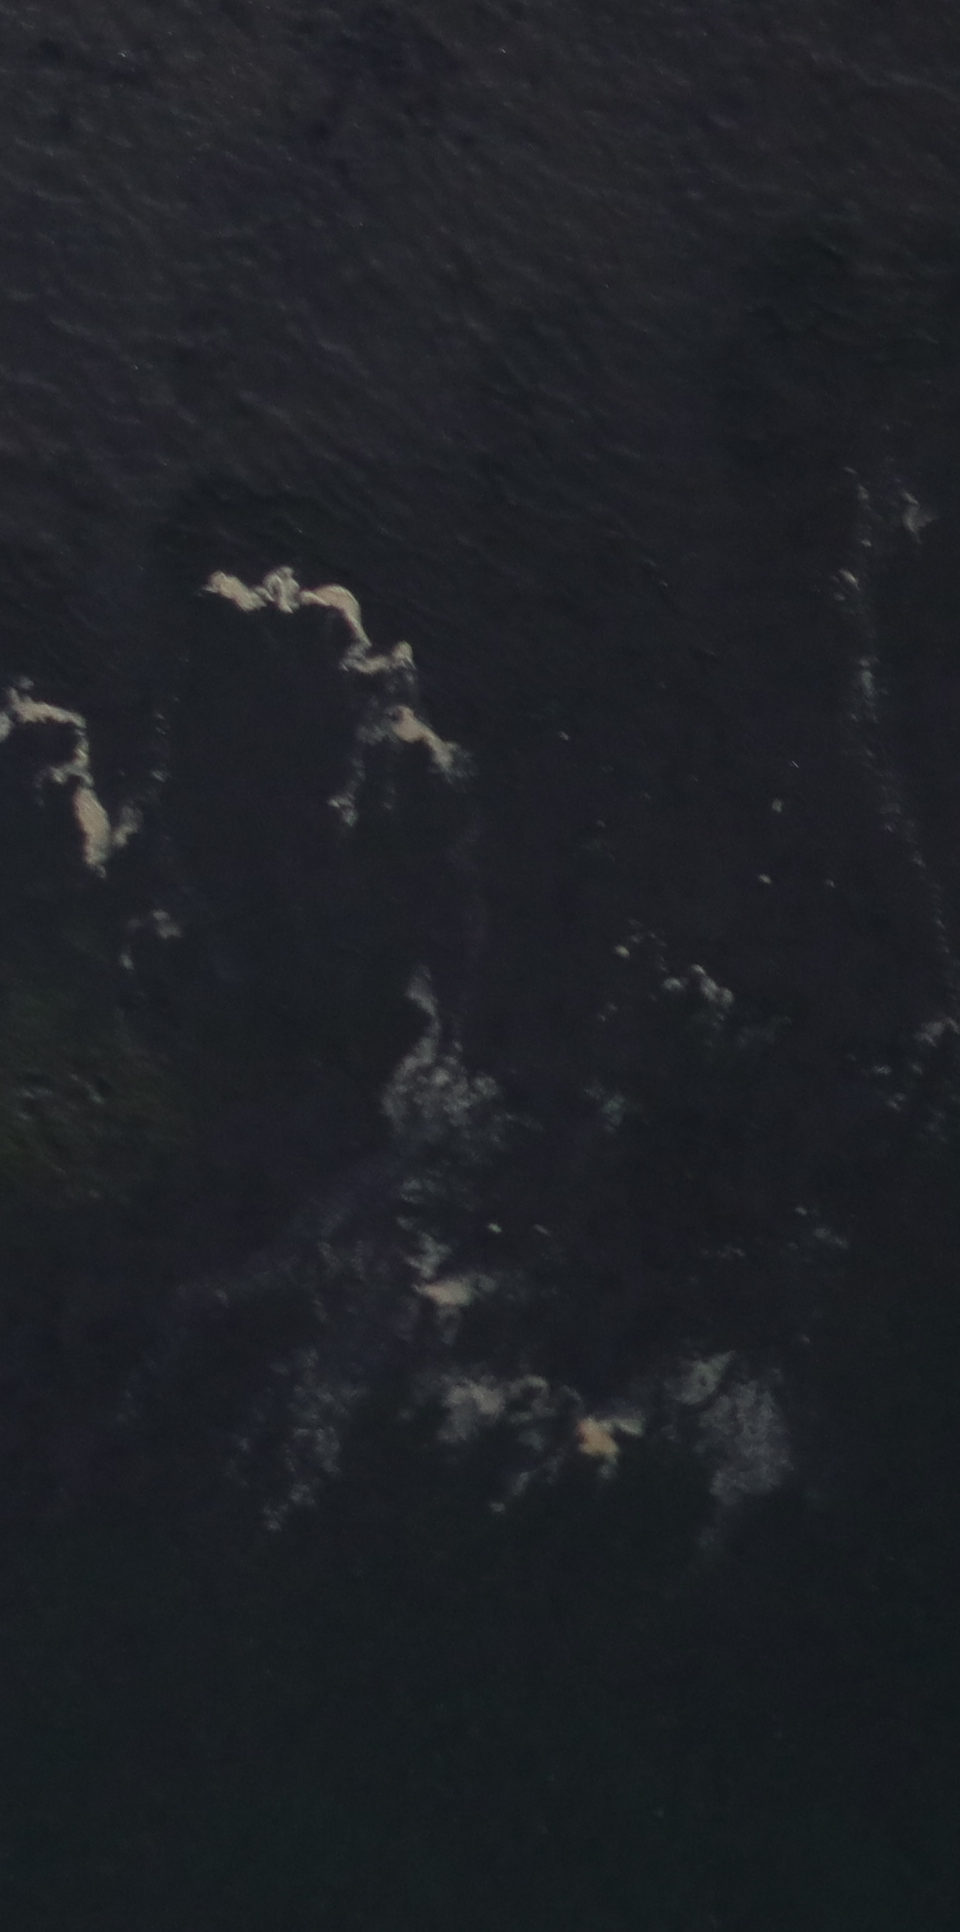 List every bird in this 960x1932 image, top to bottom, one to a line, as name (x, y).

None